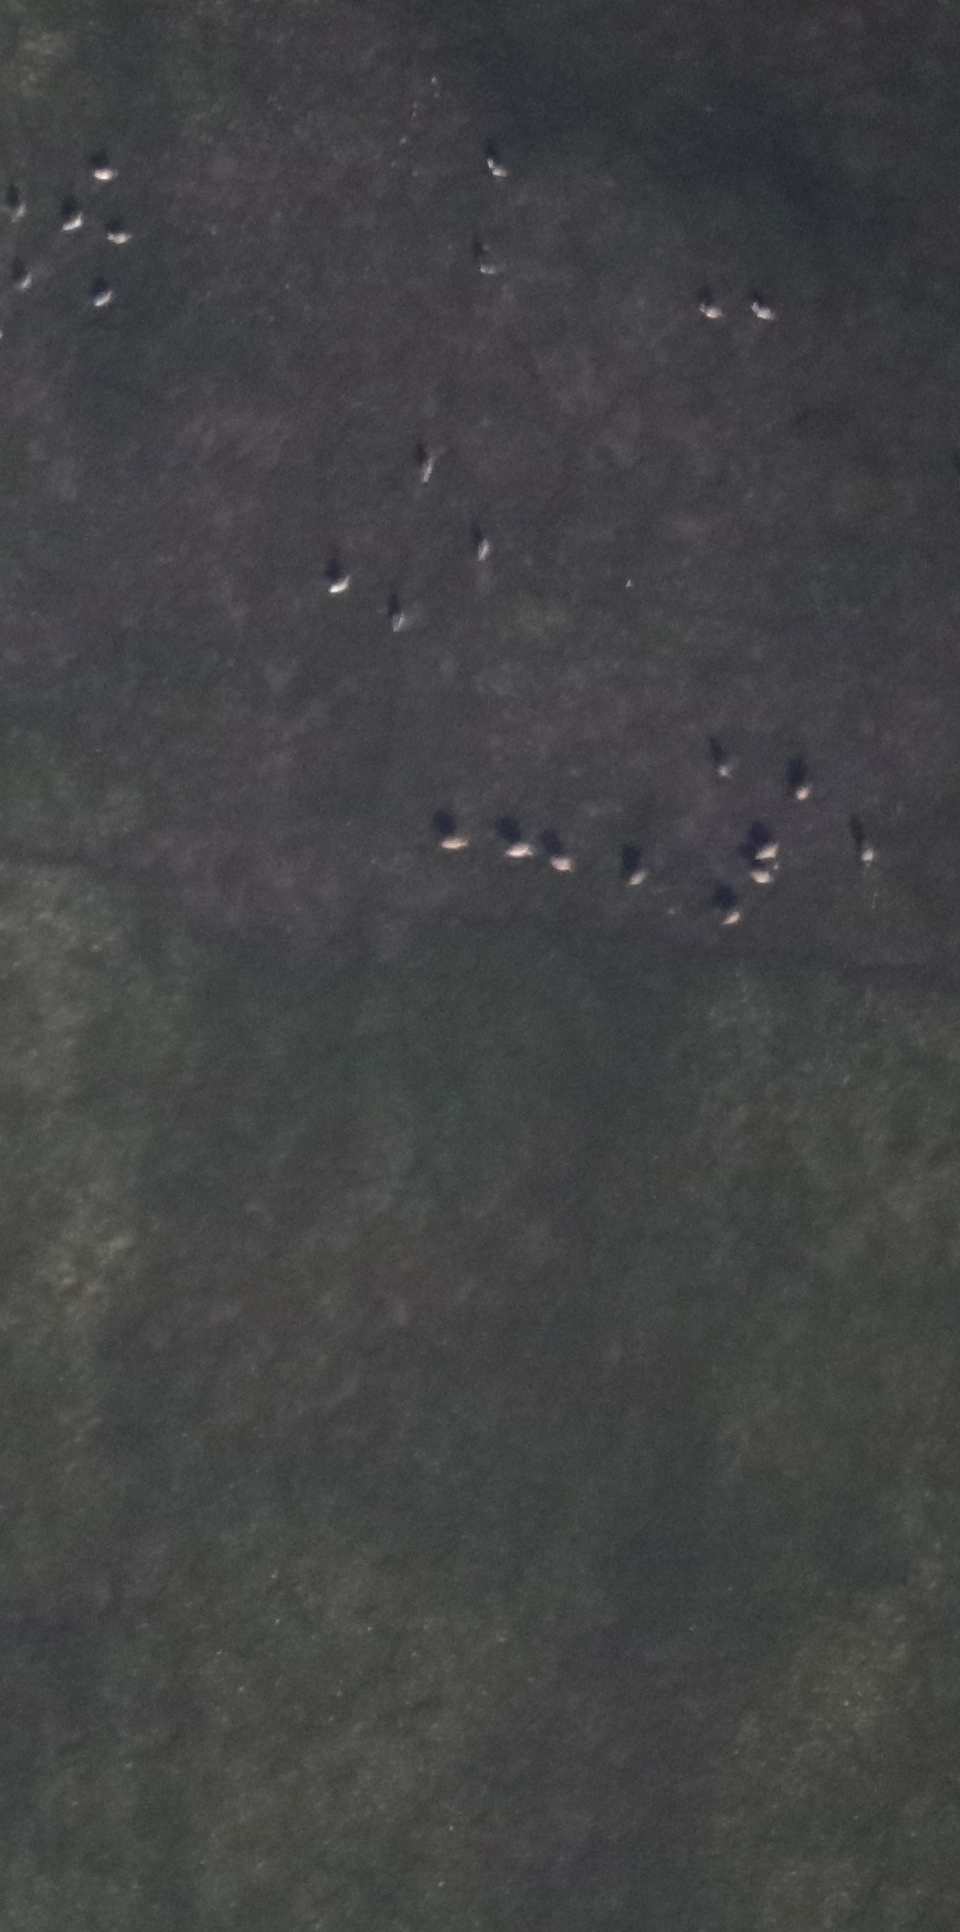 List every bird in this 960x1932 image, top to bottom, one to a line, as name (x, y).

brant (498, 168)
Canada goose (103, 174)
brant (21, 214)
brant (72, 223)
brant (123, 236)
brant (490, 264)
brant (21, 284)
brant (99, 299)
brant (705, 306)
brant (765, 314)
brant (424, 467)
brant (482, 547)
brant (340, 586)
brant (399, 616)
Canada goose (725, 769)
Canada goose (803, 791)
Canada goose (458, 845)
Canada goose (769, 849)
Canada goose (525, 852)
Canada goose (867, 854)
Canada goose (560, 863)
Canada goose (634, 877)
Canada goose (762, 879)
Canada goose (735, 915)